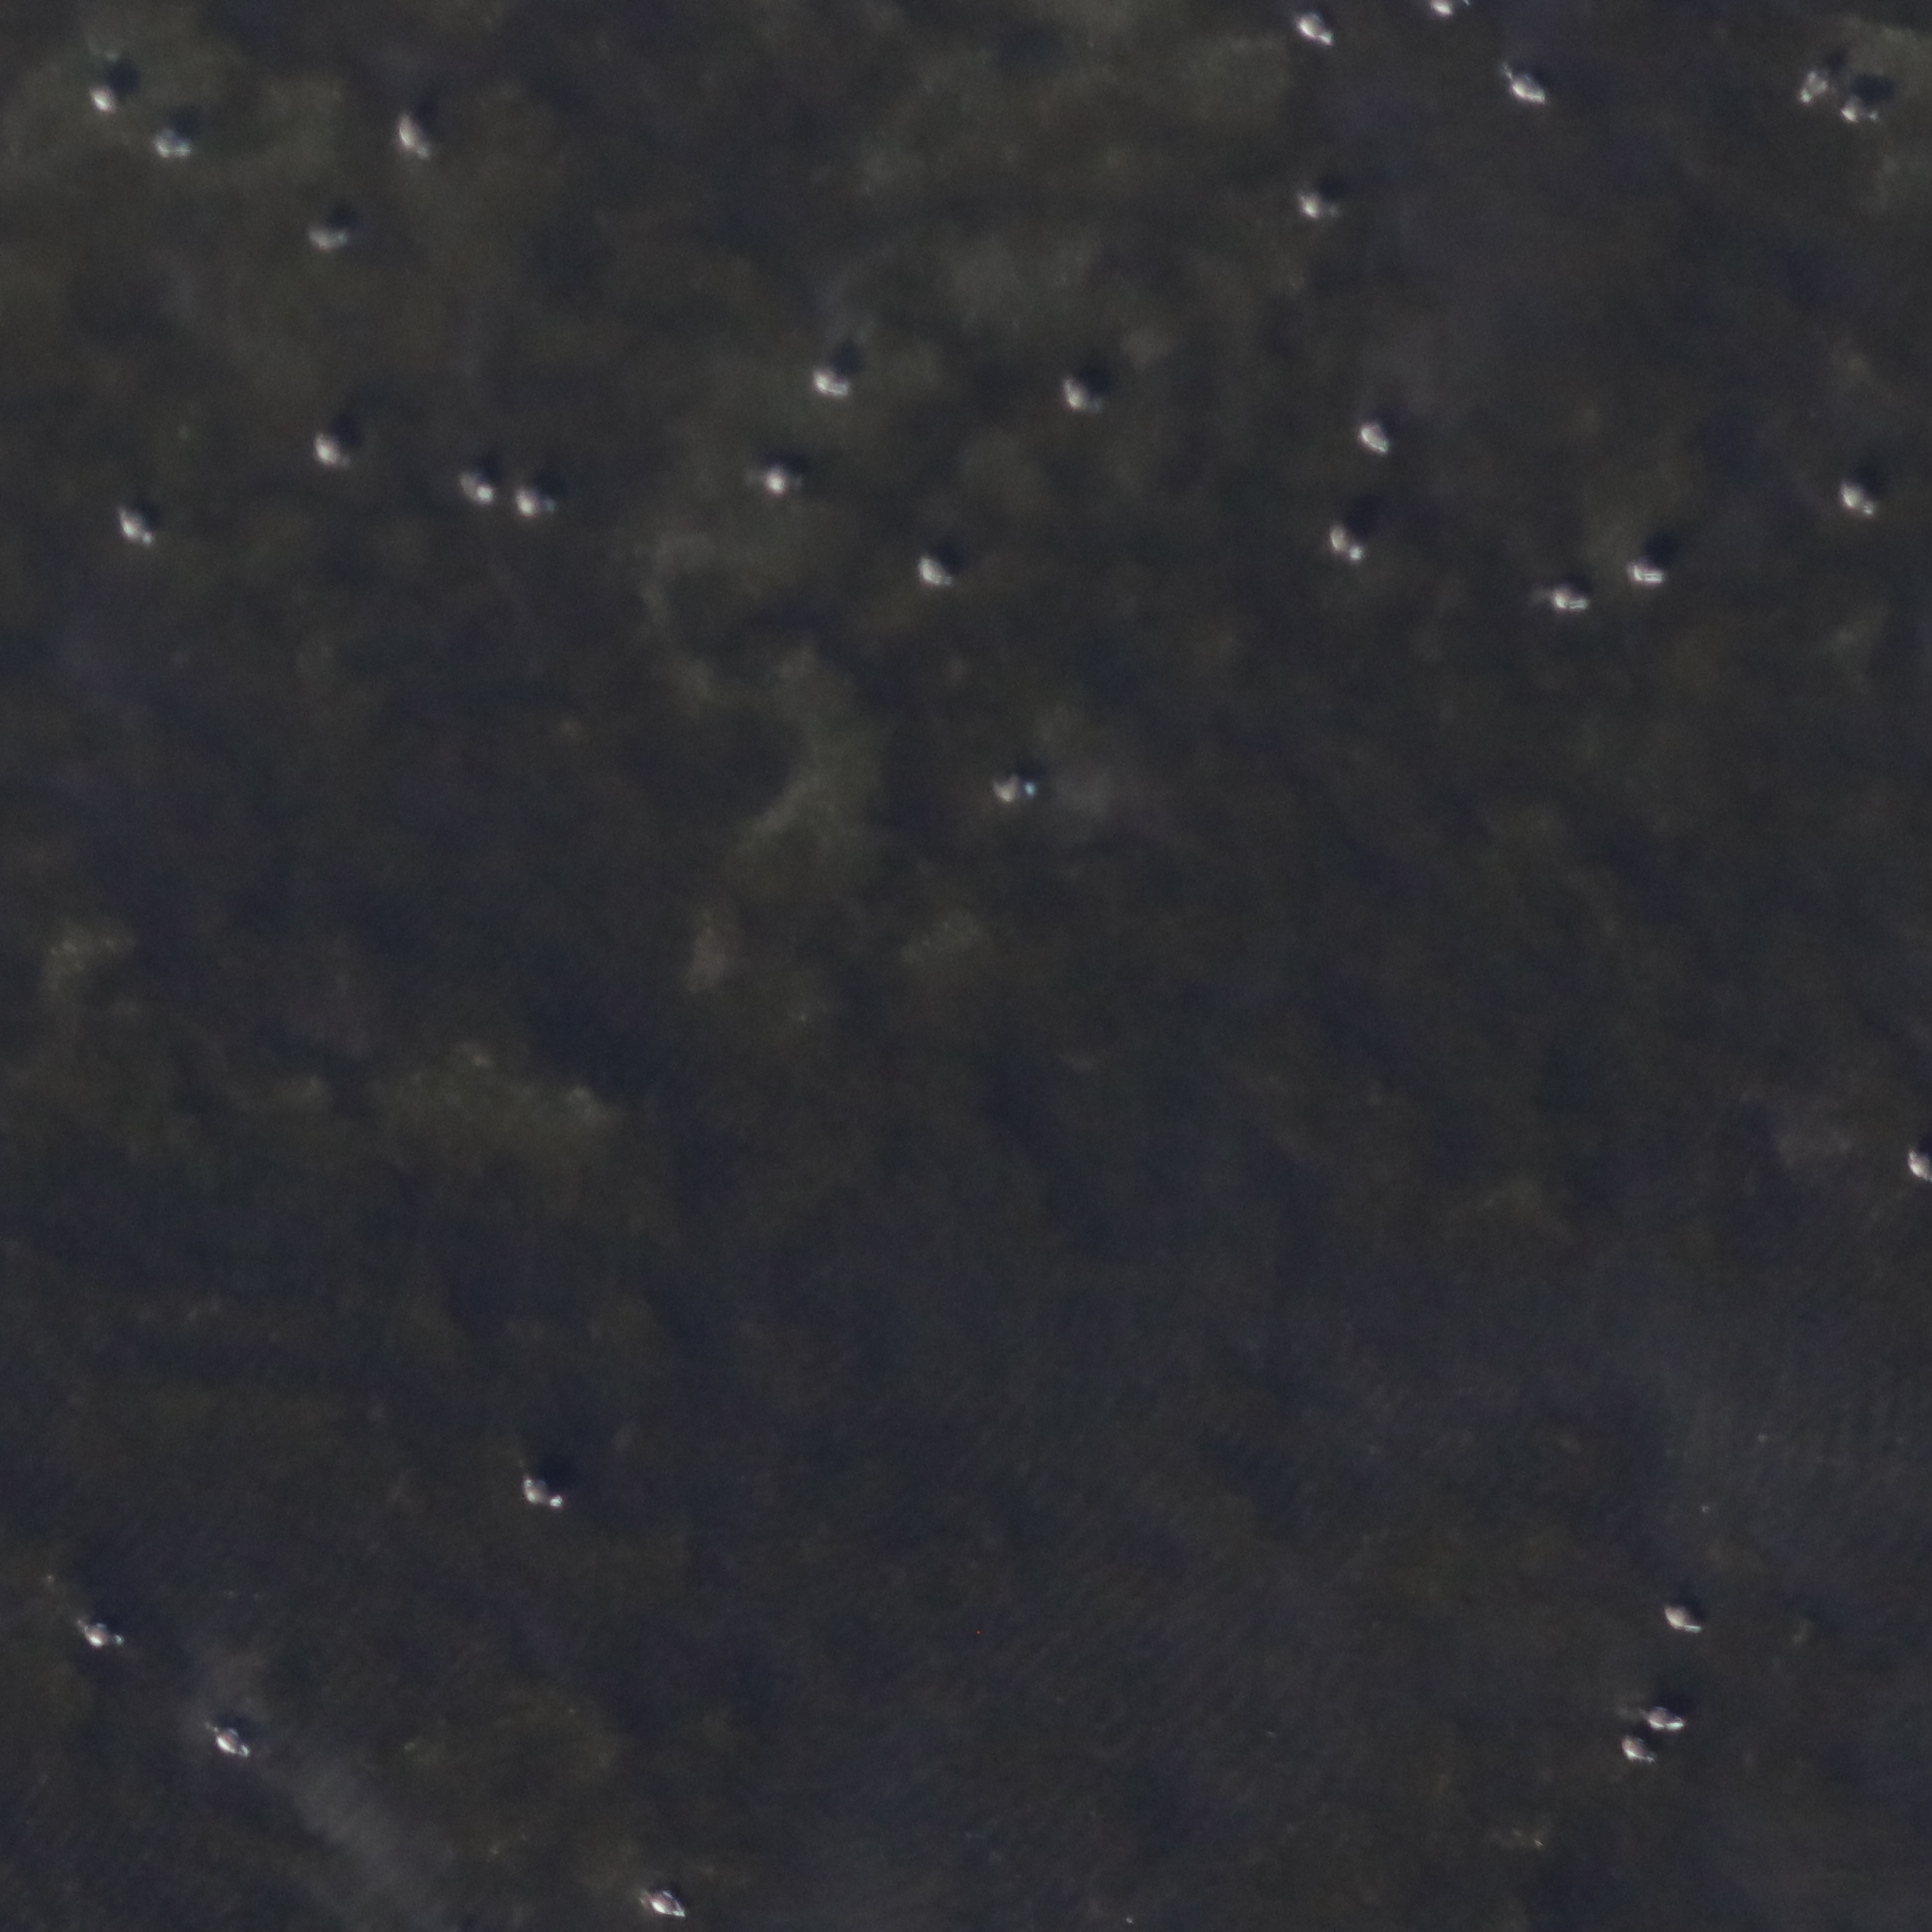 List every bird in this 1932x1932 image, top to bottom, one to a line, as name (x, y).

brant (1312, 25)
brant (1819, 83)
brant (1526, 86)
brant (106, 95)
brant (1860, 116)
brant (406, 127)
brant (175, 133)
brant (1321, 207)
brant (346, 239)
brant (841, 367)
brant (1076, 396)
brant (1377, 435)
brant (337, 449)
brant (773, 481)
brant (477, 484)
brant (532, 498)
brant (1864, 501)
brant (137, 528)
brant (1341, 544)
brant (941, 572)
brant (1636, 578)
brant (1574, 597)
brant (1013, 788)
brant (1924, 1162)
brant (538, 1489)
brant (1674, 1617)
brant (100, 1633)
brant (1661, 1717)
brant (231, 1741)
brant (1634, 1753)
brant (664, 1898)